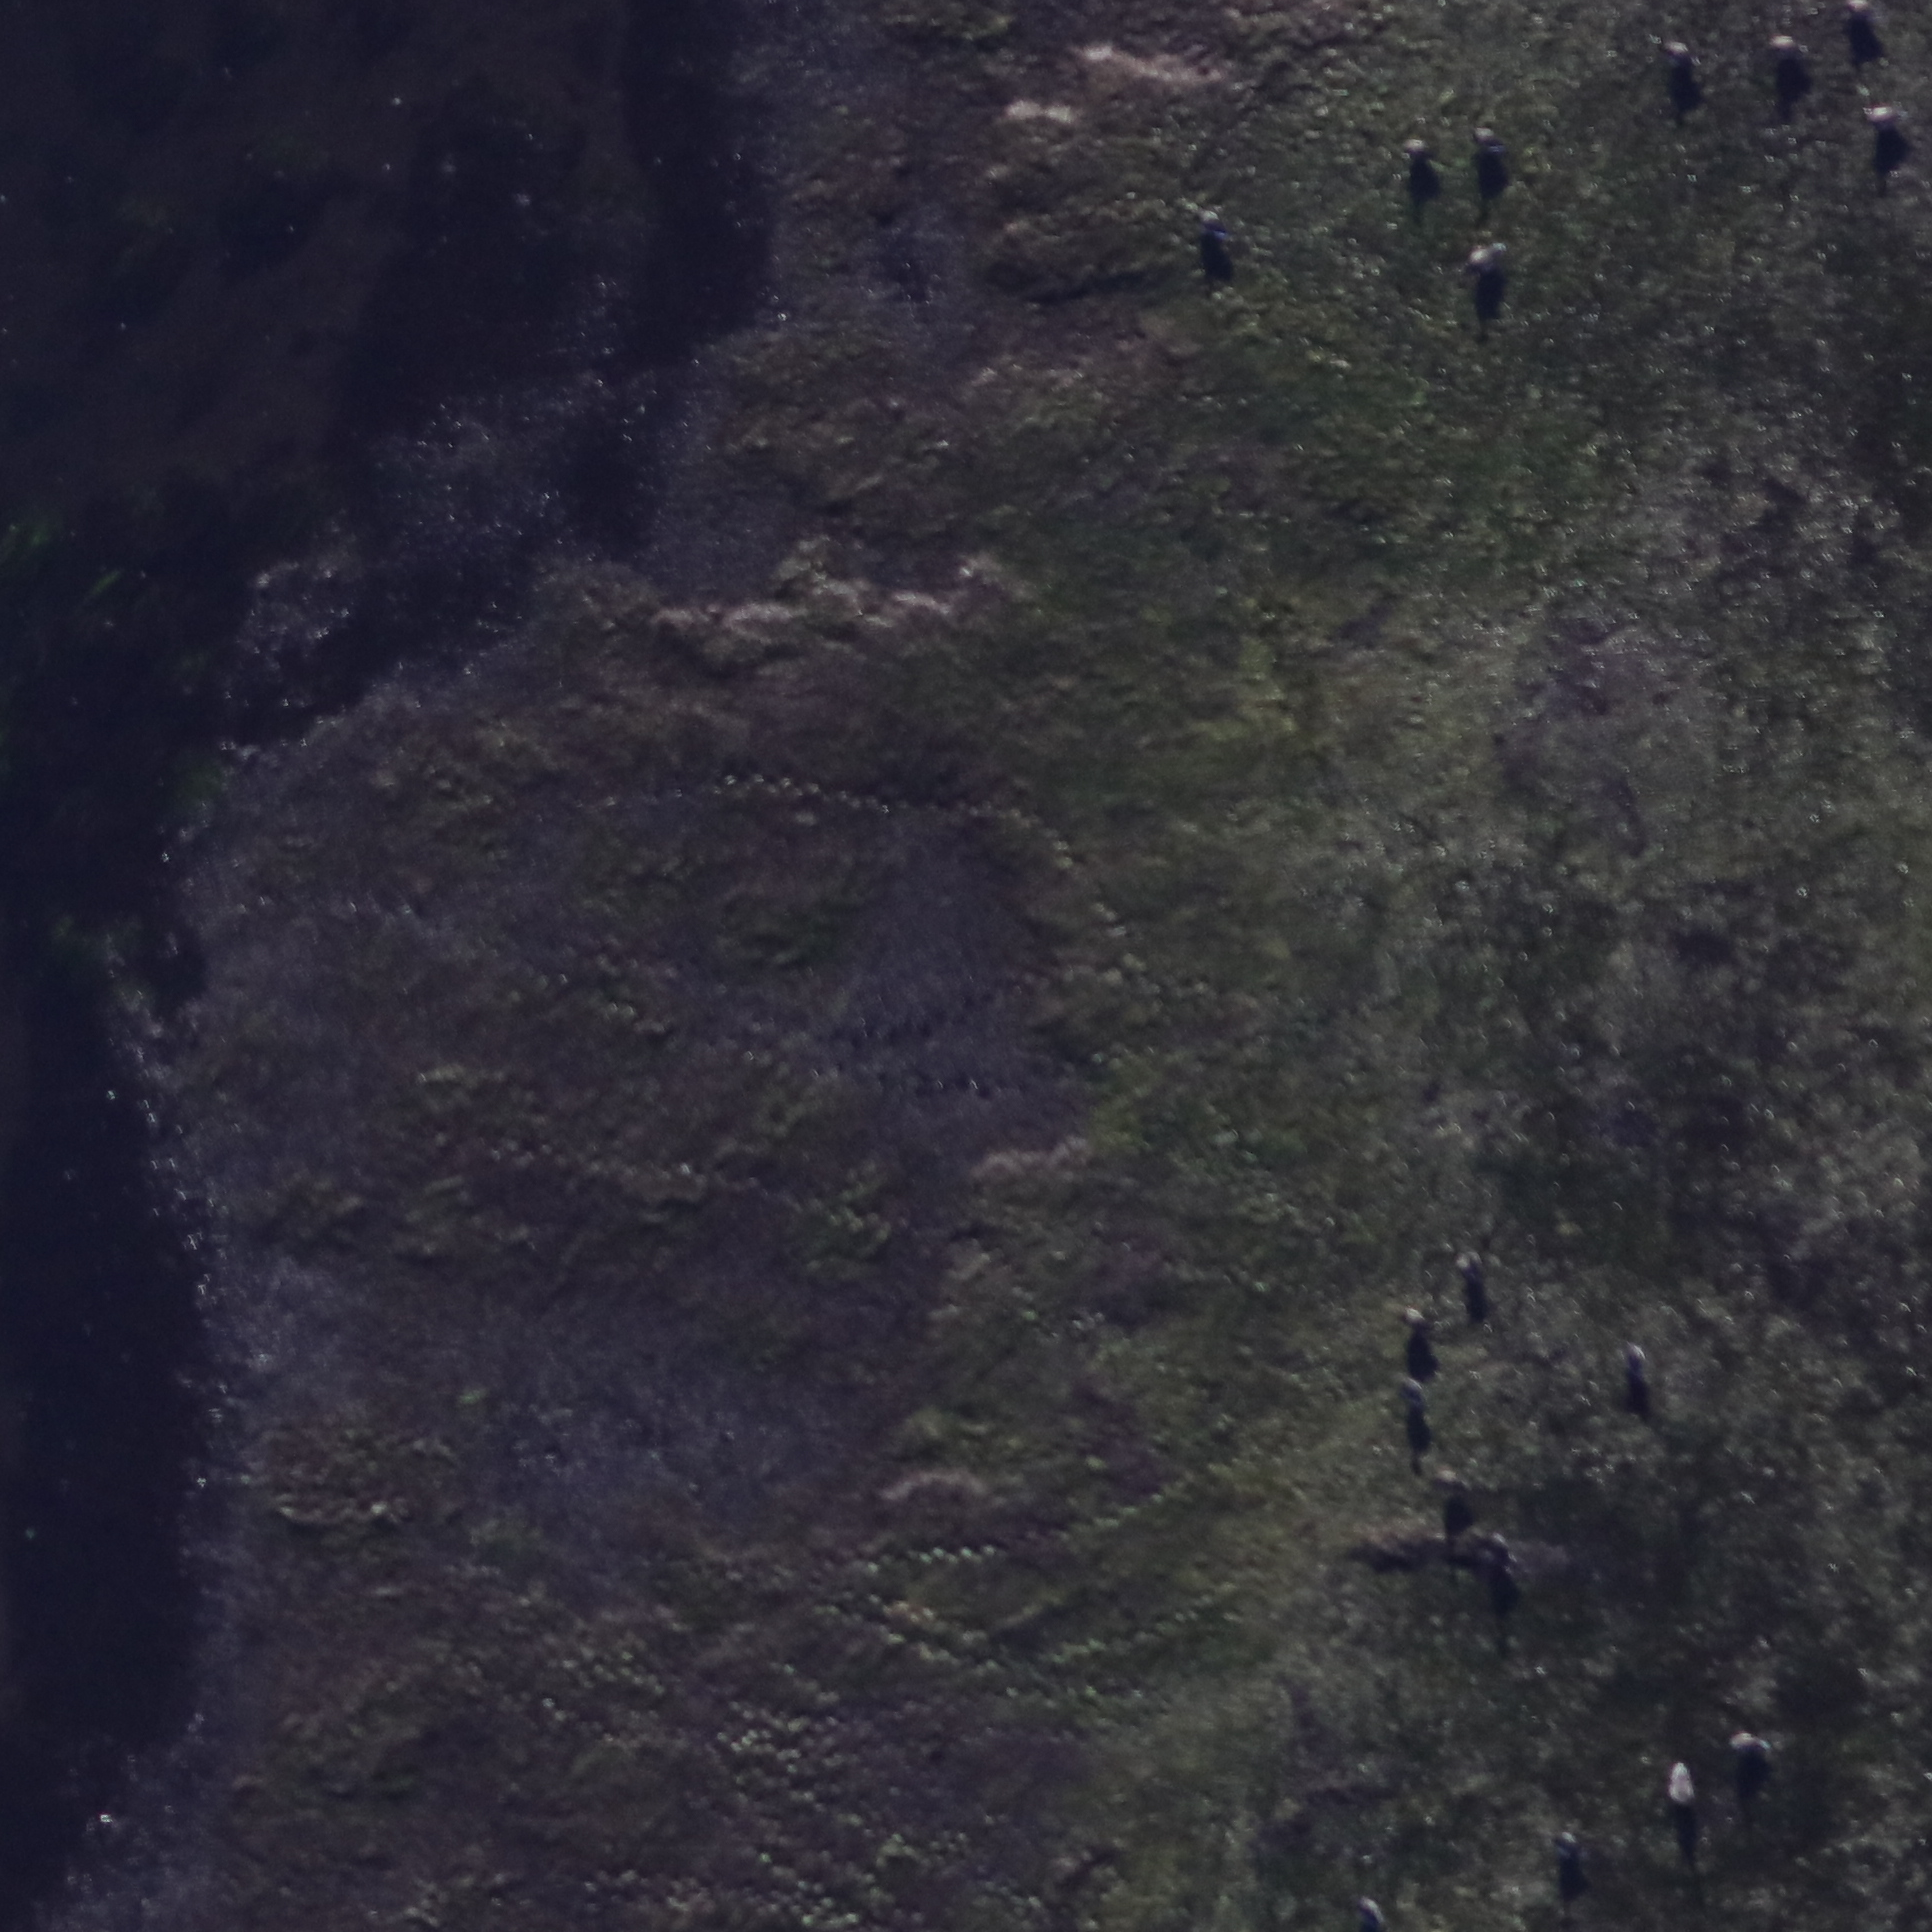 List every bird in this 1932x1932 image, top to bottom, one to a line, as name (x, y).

brant (1858, 9)
brant (1789, 48)
brant (1675, 49)
brant (1887, 111)
brant (1488, 138)
brant (1413, 145)
brant (1212, 225)
brant (1493, 254)
brant (1466, 1273)
brant (1418, 1314)
brant (1636, 1357)
brant (1411, 1398)
brant (1461, 1477)
brant (1493, 1563)
brant (1749, 1740)
brant (1682, 1781)
brant (1558, 1846)
brant (1372, 1912)